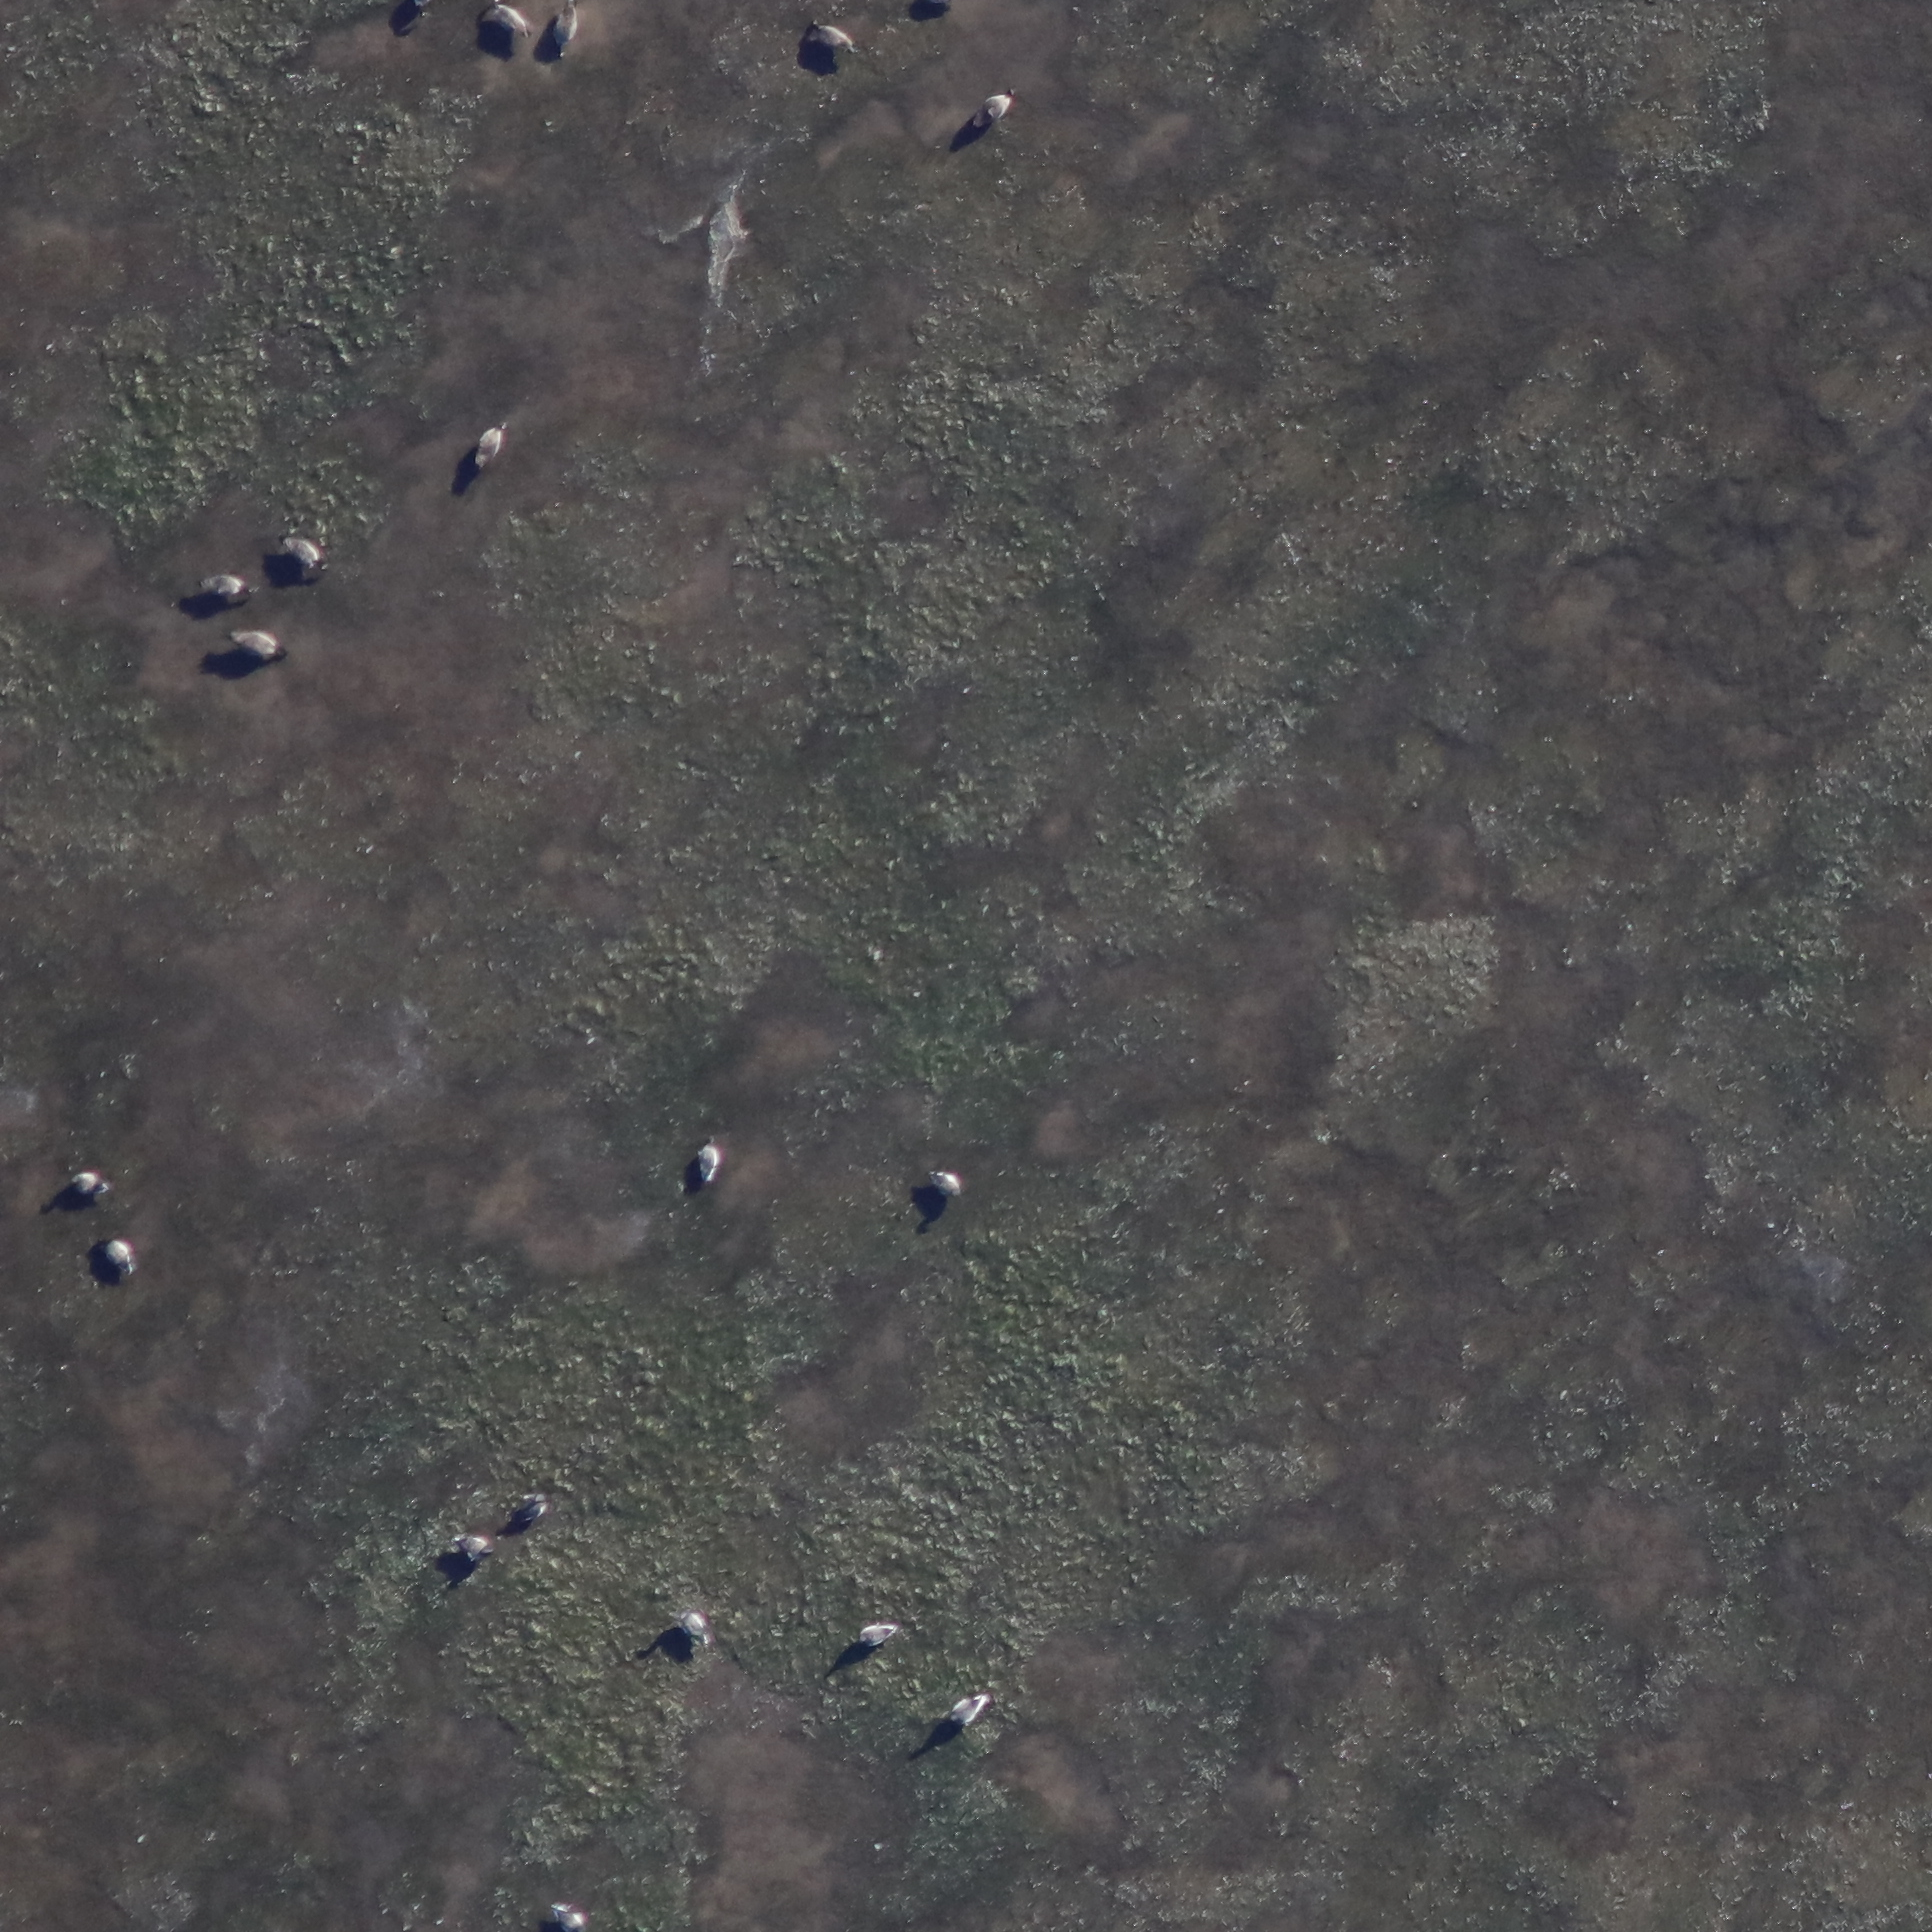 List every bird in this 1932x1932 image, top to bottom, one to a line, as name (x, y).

Canada goose (508, 18)
Canada goose (559, 26)
Canada goose (835, 42)
Canada goose (997, 110)
Canada goose (491, 444)
Canada goose (302, 551)
Canada goose (225, 587)
Canada goose (260, 643)
brant (708, 1160)
brant (87, 1184)
brant (945, 1185)
brant (122, 1255)
brant (529, 1506)
brant (472, 1547)
brant (693, 1628)
brant (878, 1633)
brant (970, 1709)
brant (570, 1919)